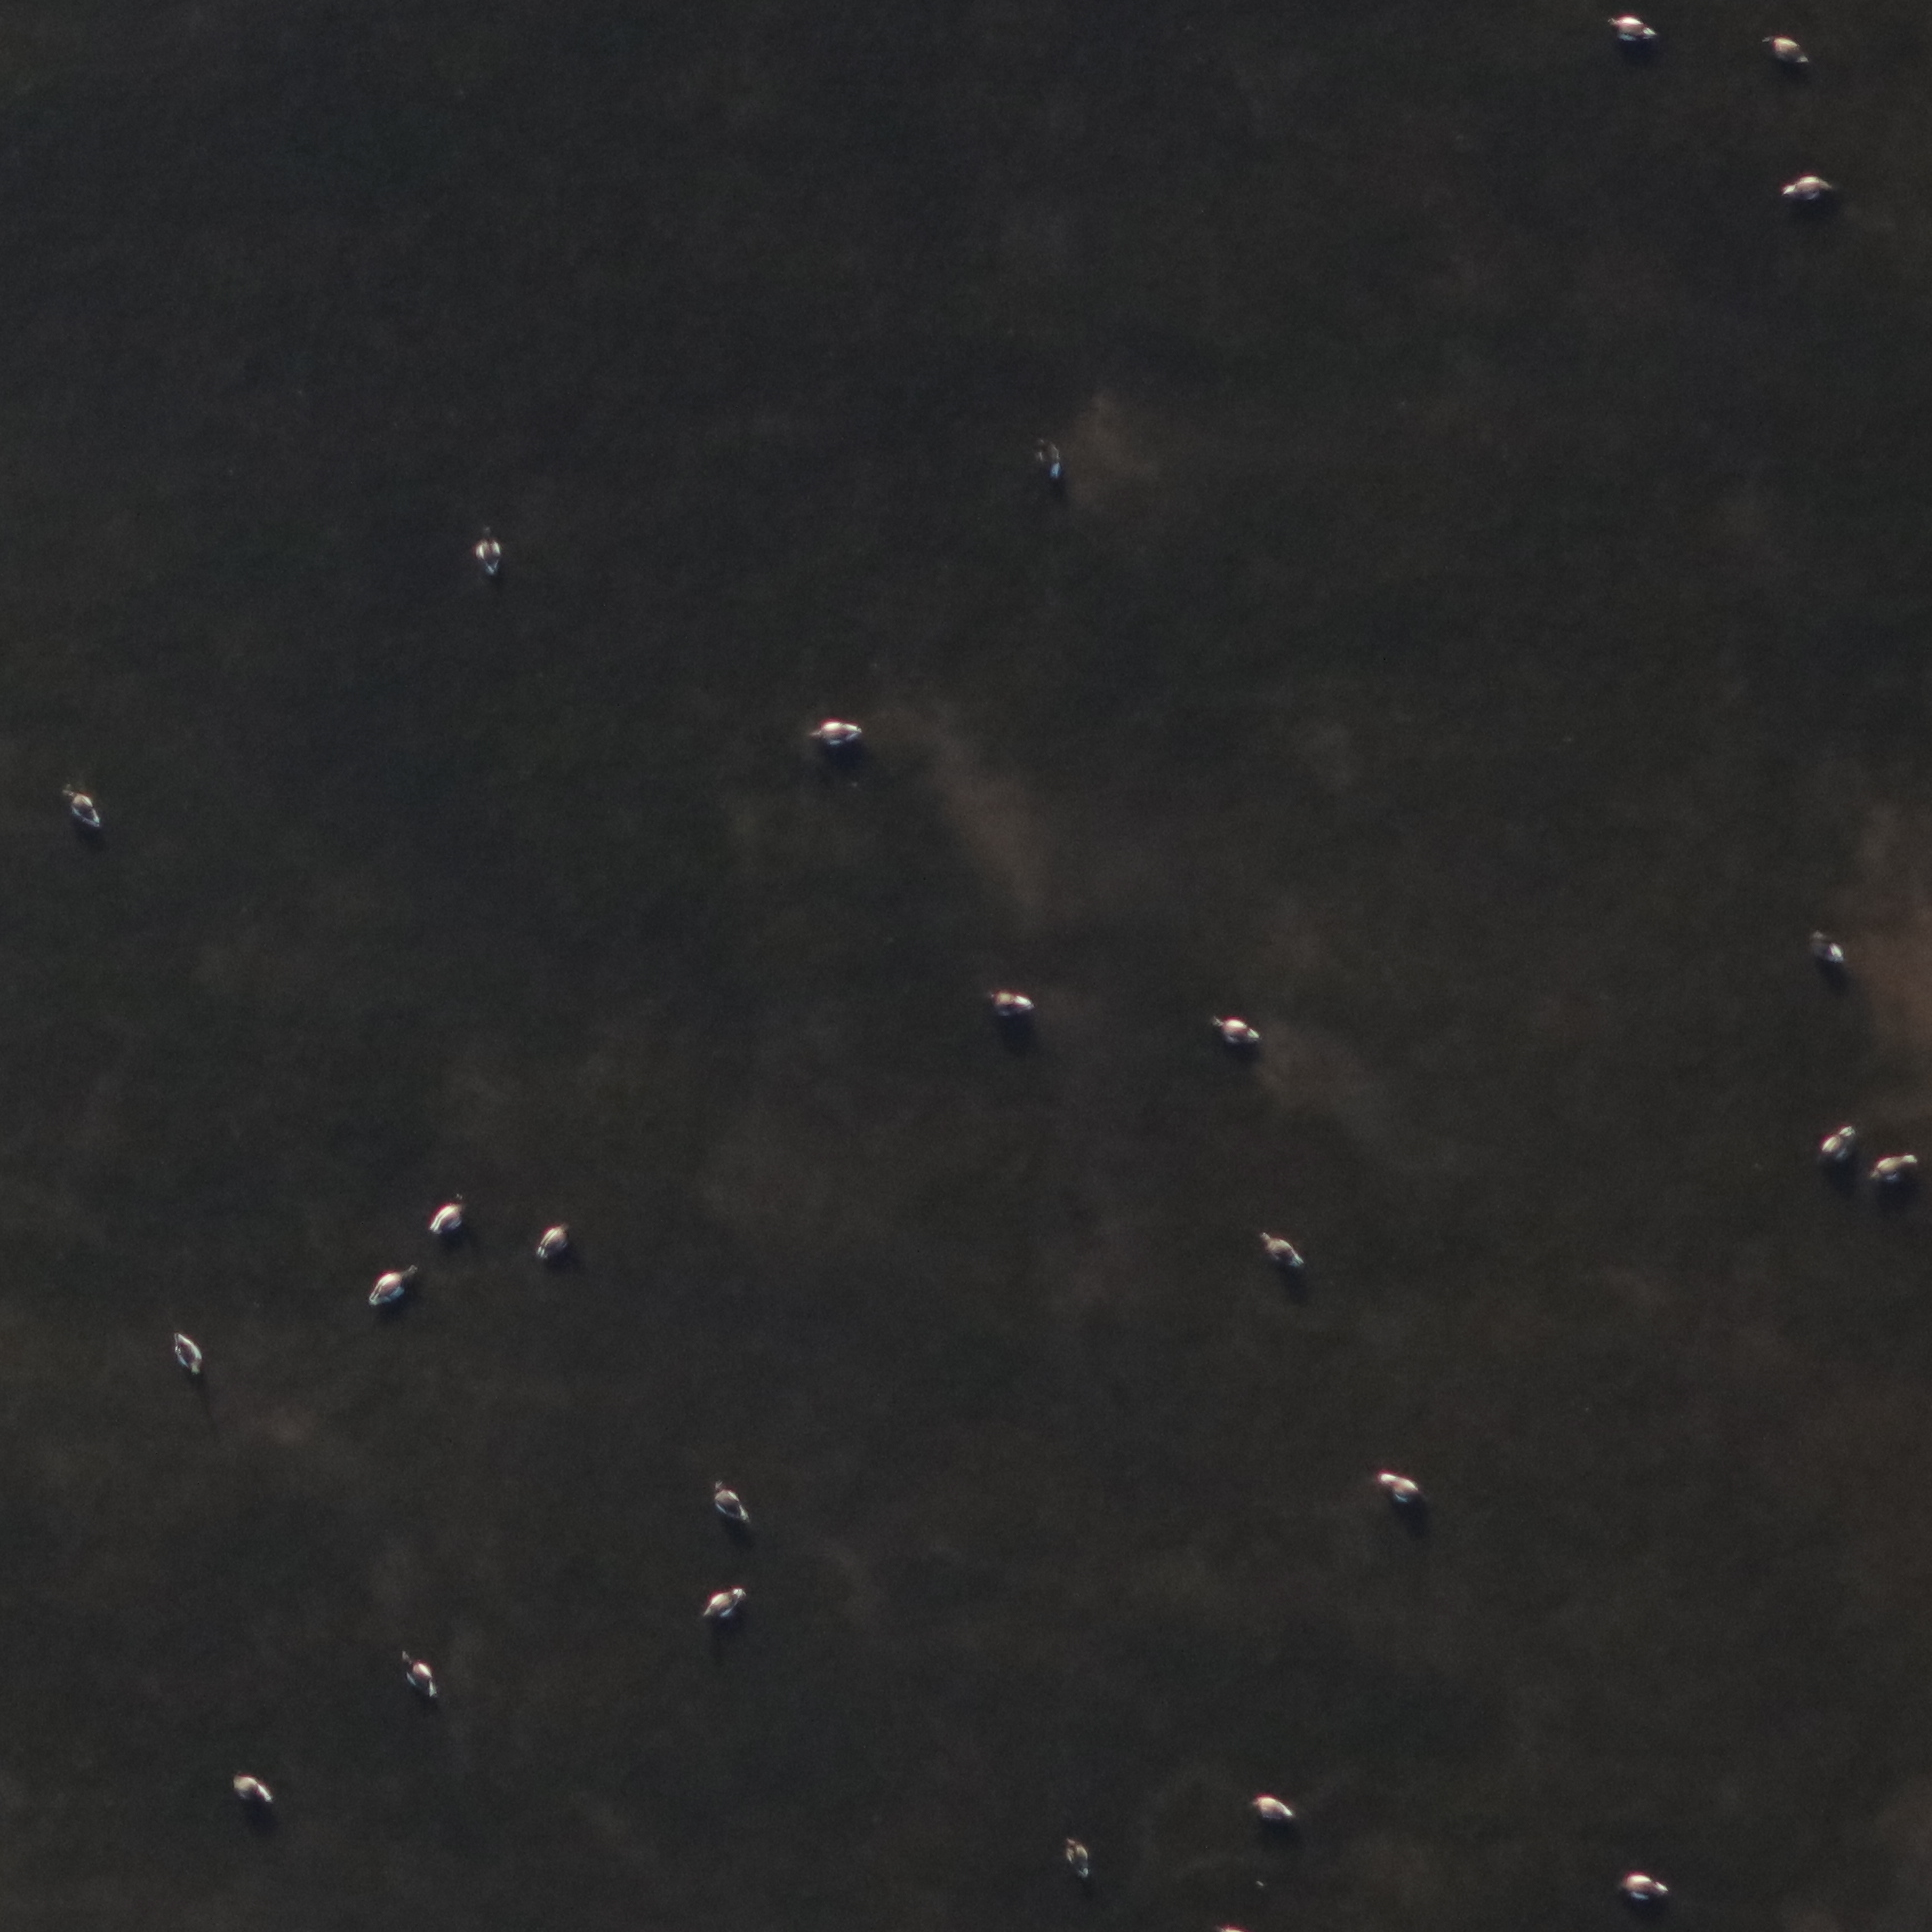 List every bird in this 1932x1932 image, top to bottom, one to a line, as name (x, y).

brant (1632, 32)
brant (1786, 50)
brant (1808, 188)
brant (1059, 462)
brant (488, 552)
brant (835, 735)
brant (84, 807)
brant (1827, 948)
brant (1009, 1003)
brant (1238, 1032)
brant (1831, 1139)
brant (1891, 1168)
brant (450, 1217)
brant (554, 1242)
brant (1281, 1249)
brant (393, 1285)
brant (189, 1354)
brant (1400, 1488)
brant (729, 1503)
brant (724, 1602)
brant (421, 1677)
brant (253, 1790)
brant (1273, 1809)
brant (1079, 1856)
brant (1641, 1887)